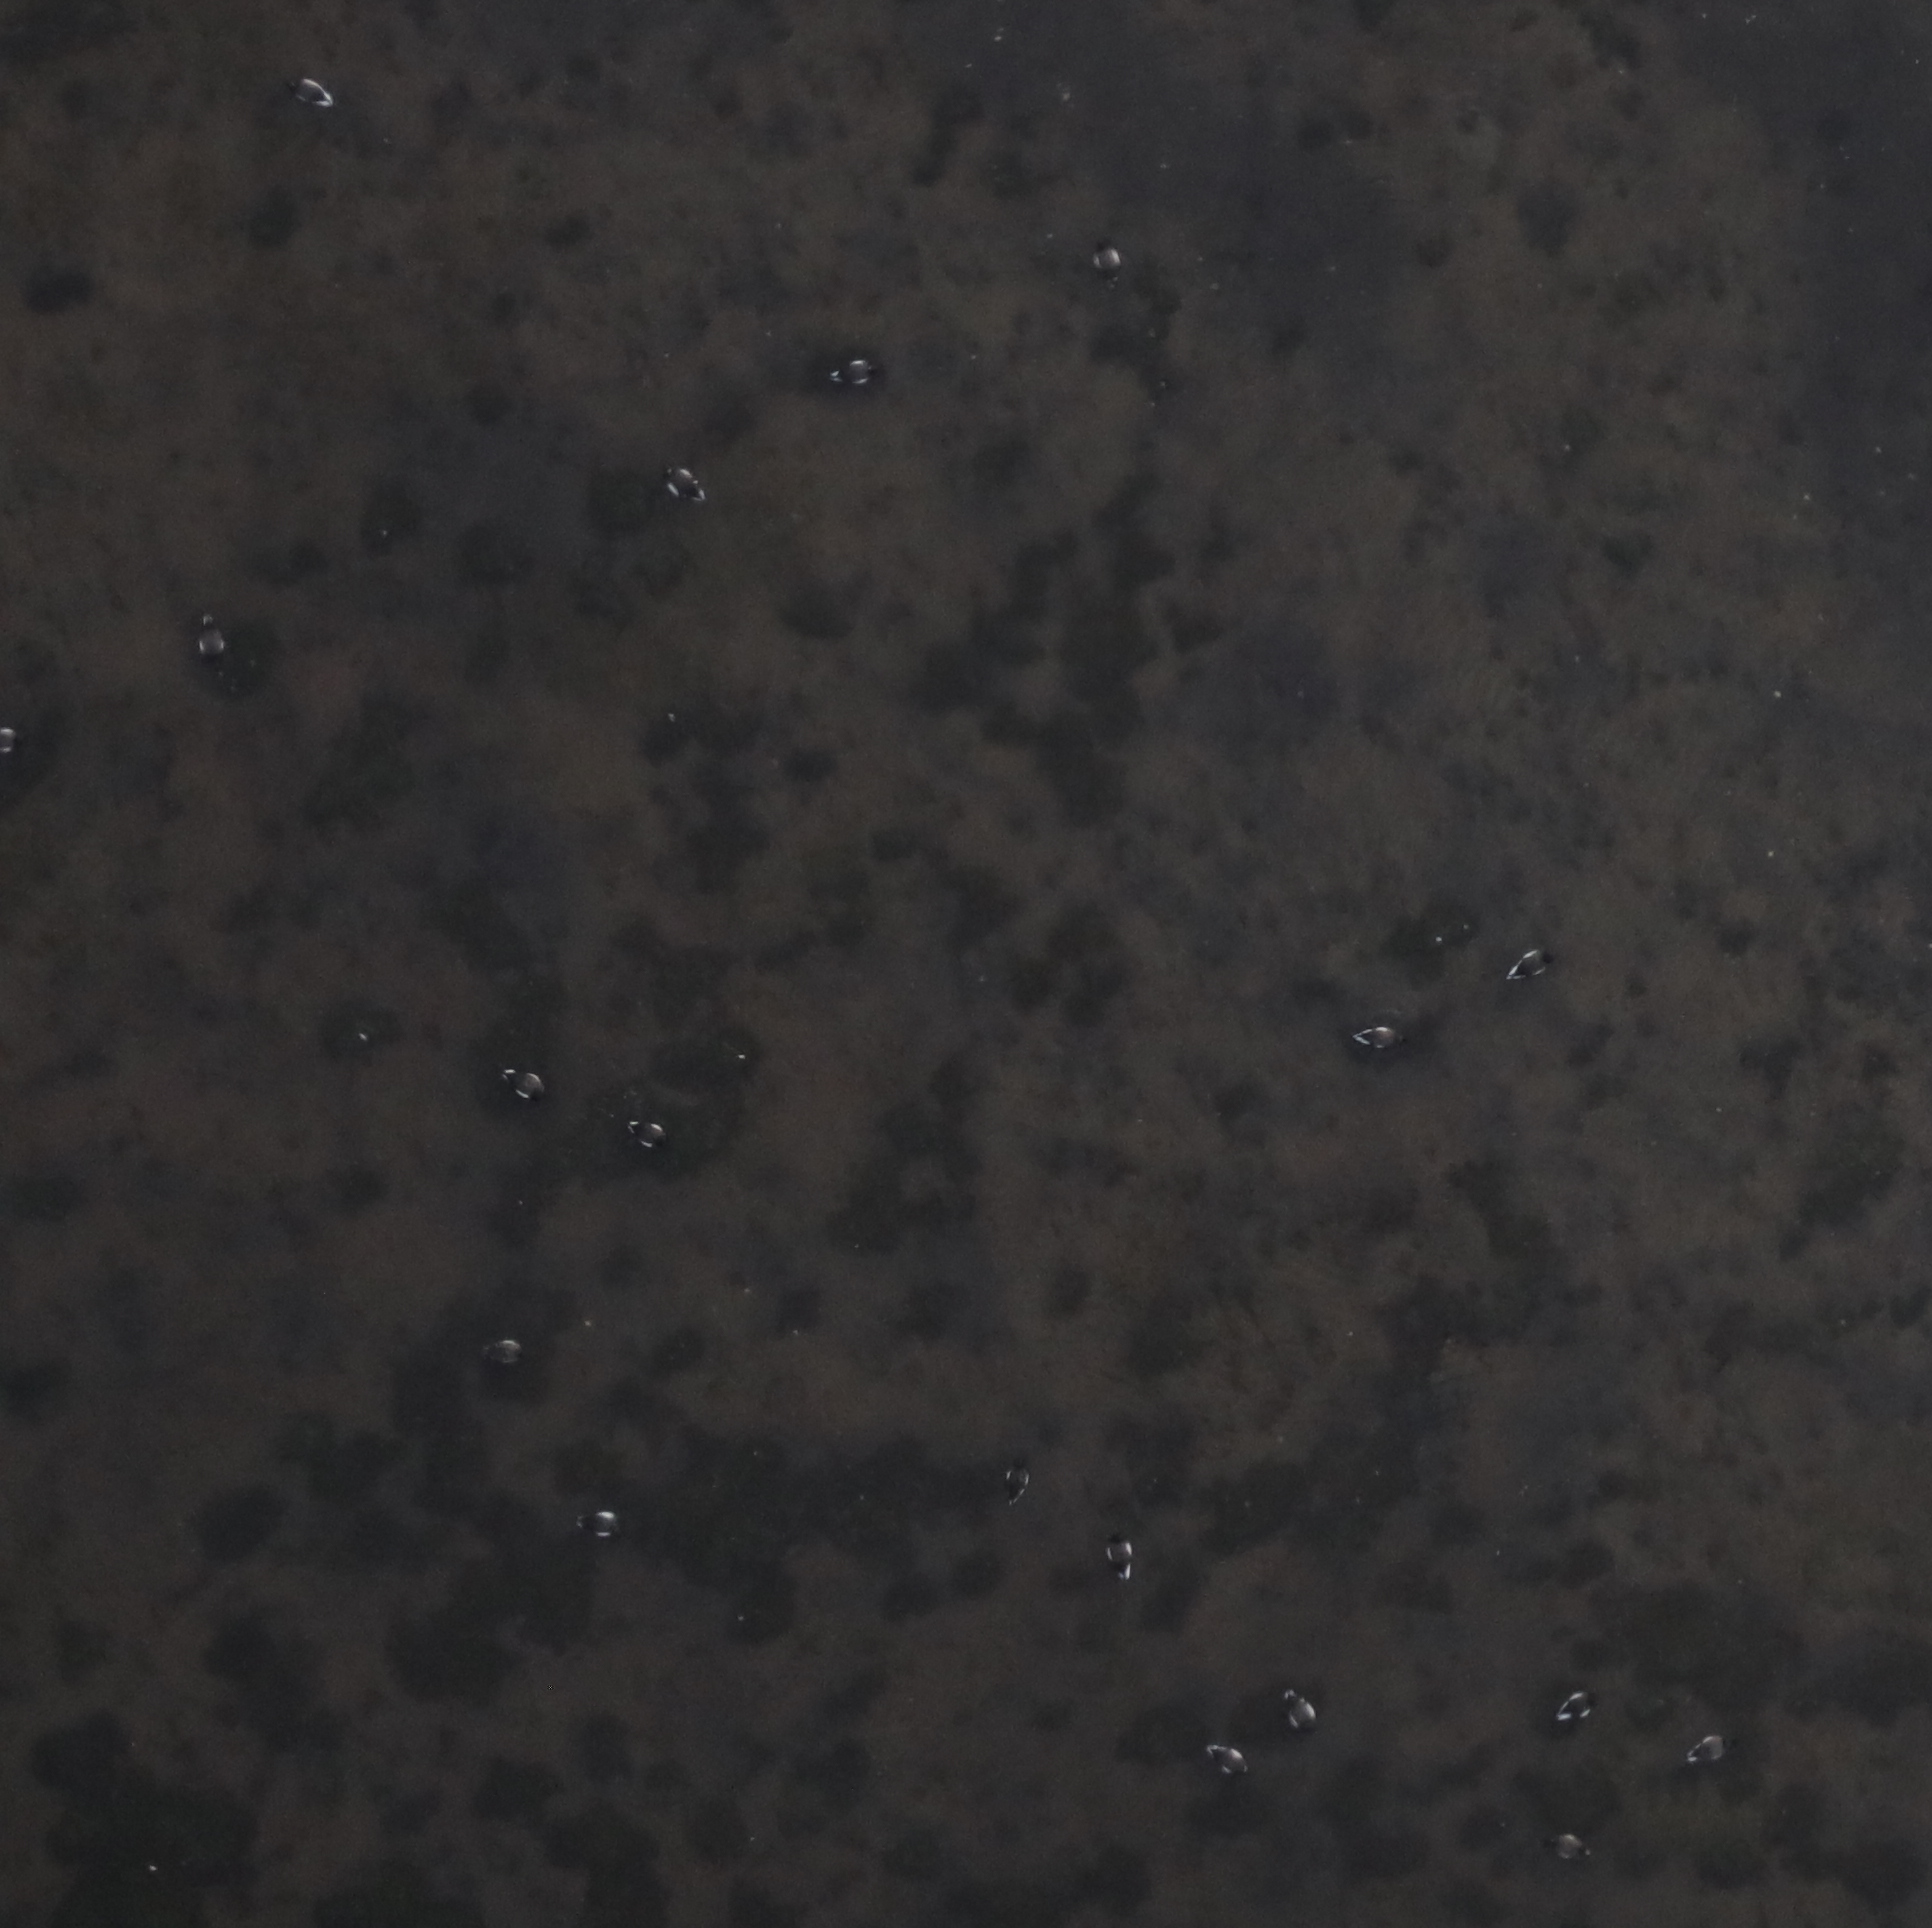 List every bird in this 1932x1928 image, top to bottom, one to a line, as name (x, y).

brant (312, 93)
brant (1107, 258)
brant (857, 373)
brant (684, 484)
brant (213, 641)
brant (6, 742)
brant (1530, 965)
brant (1380, 1038)
brant (525, 1085)
brant (646, 1132)
brant (509, 1354)
brant (1014, 1481)
brant (602, 1526)
brant (1119, 1556)
brant (1576, 1707)
brant (1300, 1711)
brant (1707, 1748)
brant (1228, 1762)
brant (1569, 1848)